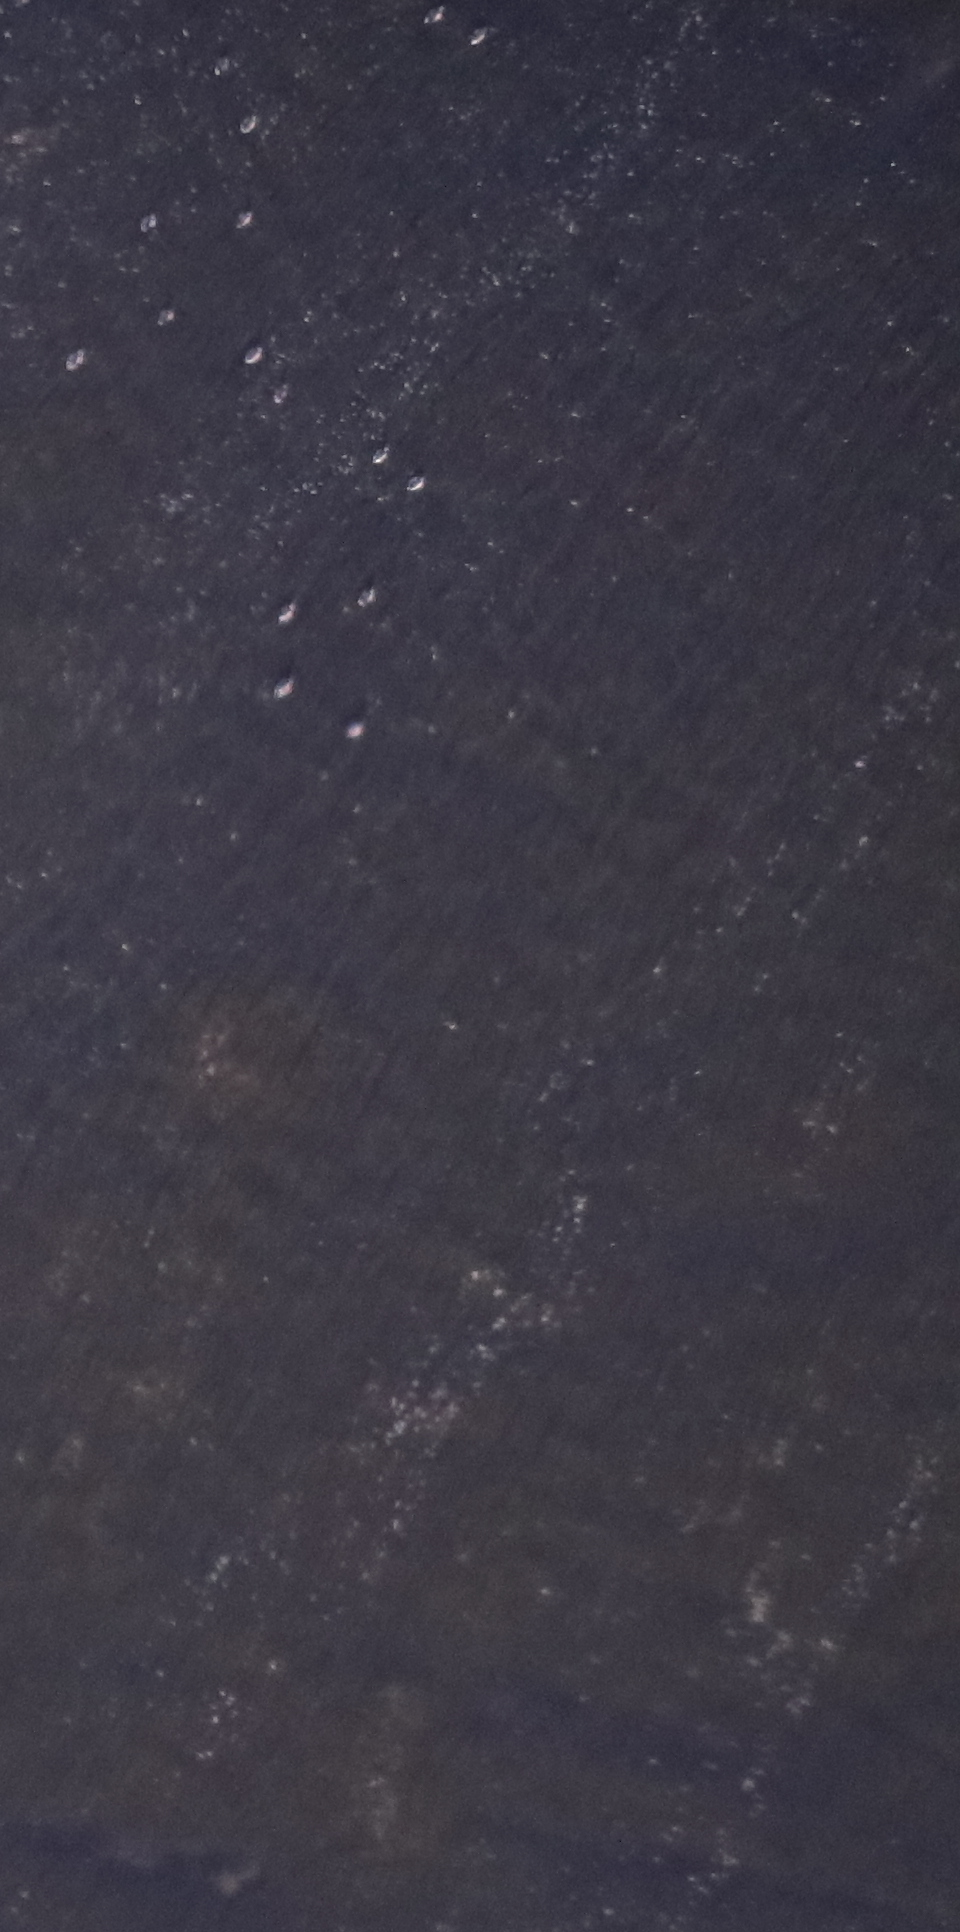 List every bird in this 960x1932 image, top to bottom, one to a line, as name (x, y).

brant (433, 15)
brant (488, 39)
brant (227, 63)
brant (252, 128)
brant (245, 220)
brant (154, 227)
brant (166, 324)
brant (257, 360)
brant (77, 365)
brant (286, 398)
brant (380, 455)
brant (417, 481)
brant (368, 598)
brant (286, 611)
brant (283, 695)
brant (356, 727)